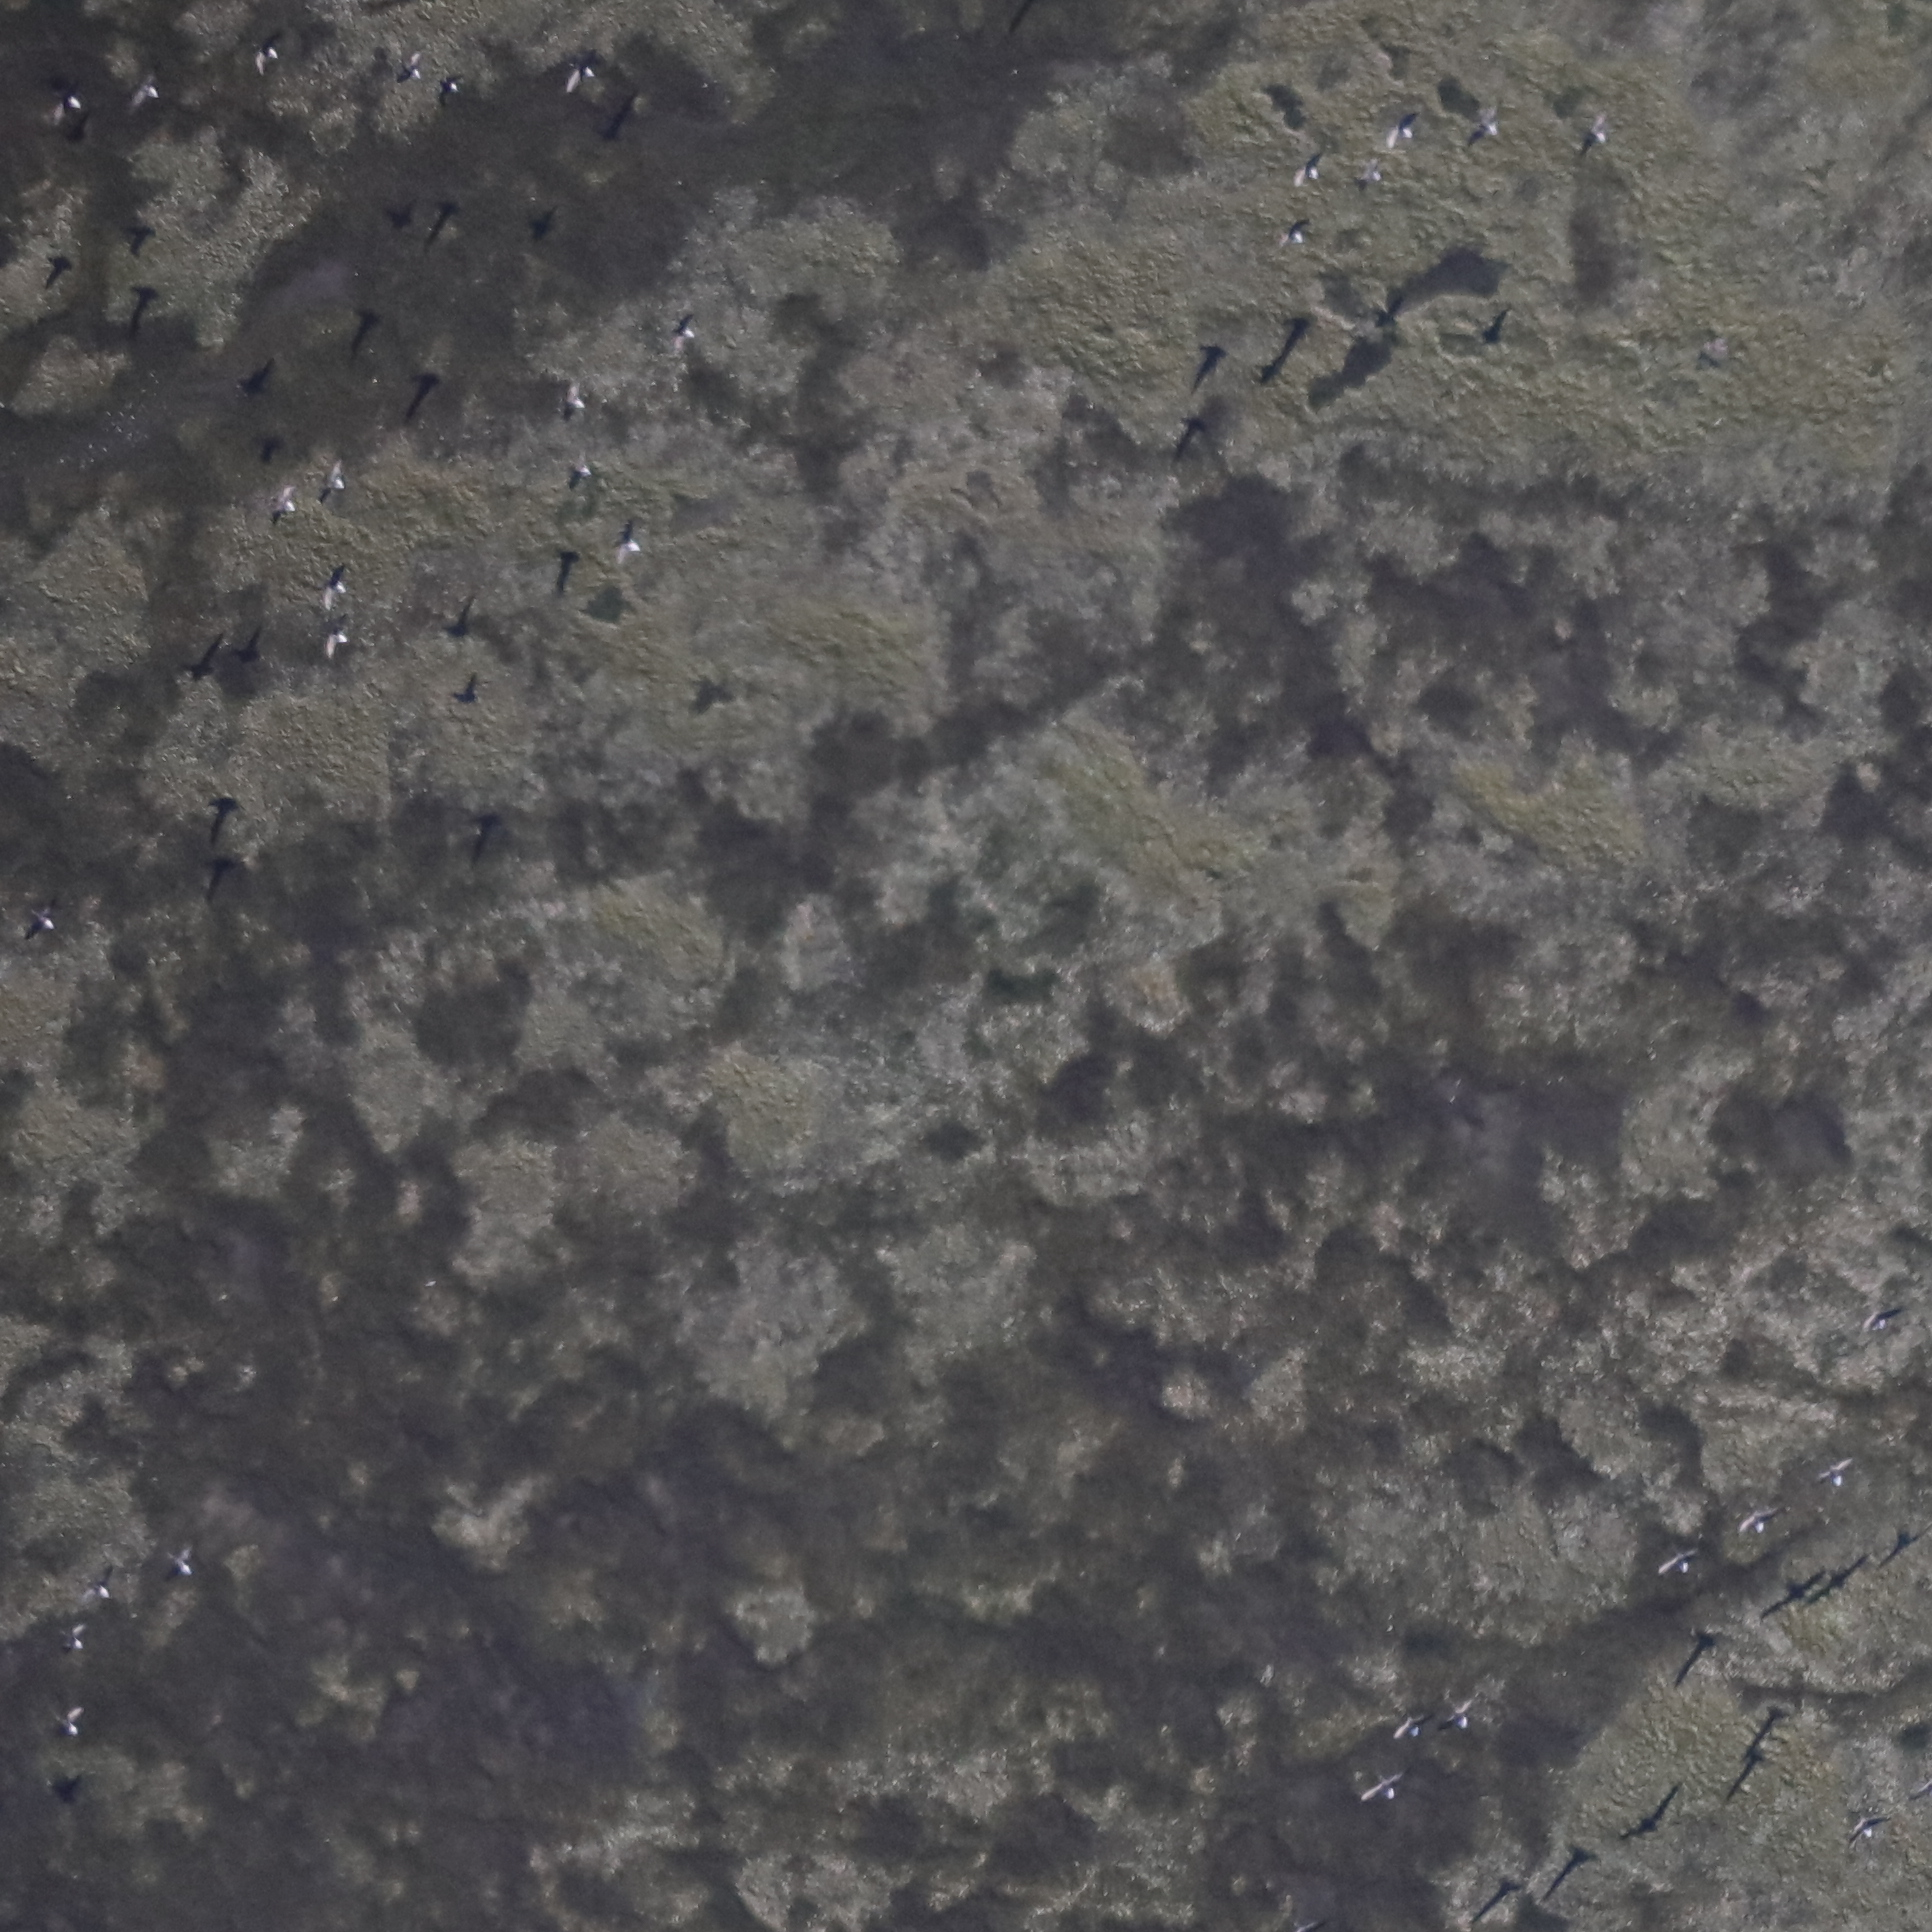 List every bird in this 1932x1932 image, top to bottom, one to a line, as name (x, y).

brant (265, 59)
brant (413, 62)
brant (459, 76)
brant (582, 80)
brant (151, 87)
brant (65, 108)
brant (1403, 117)
brant (1475, 126)
brant (1598, 136)
brant (1383, 173)
brant (1305, 174)
brant (1297, 233)
brant (692, 333)
brant (571, 406)
brant (582, 482)
brant (344, 488)
brant (289, 501)
brant (631, 548)
brant (332, 596)
brant (333, 643)
brant (43, 917)
brant (1885, 1320)
brant (1834, 1473)
brant (1755, 1522)
brant (1680, 1560)
brant (175, 1566)
brant (98, 1589)
brant (77, 1639)
brant (1461, 1716)
brant (68, 1721)
brant (1413, 1722)
brant (1388, 1787)
brant (1864, 1826)